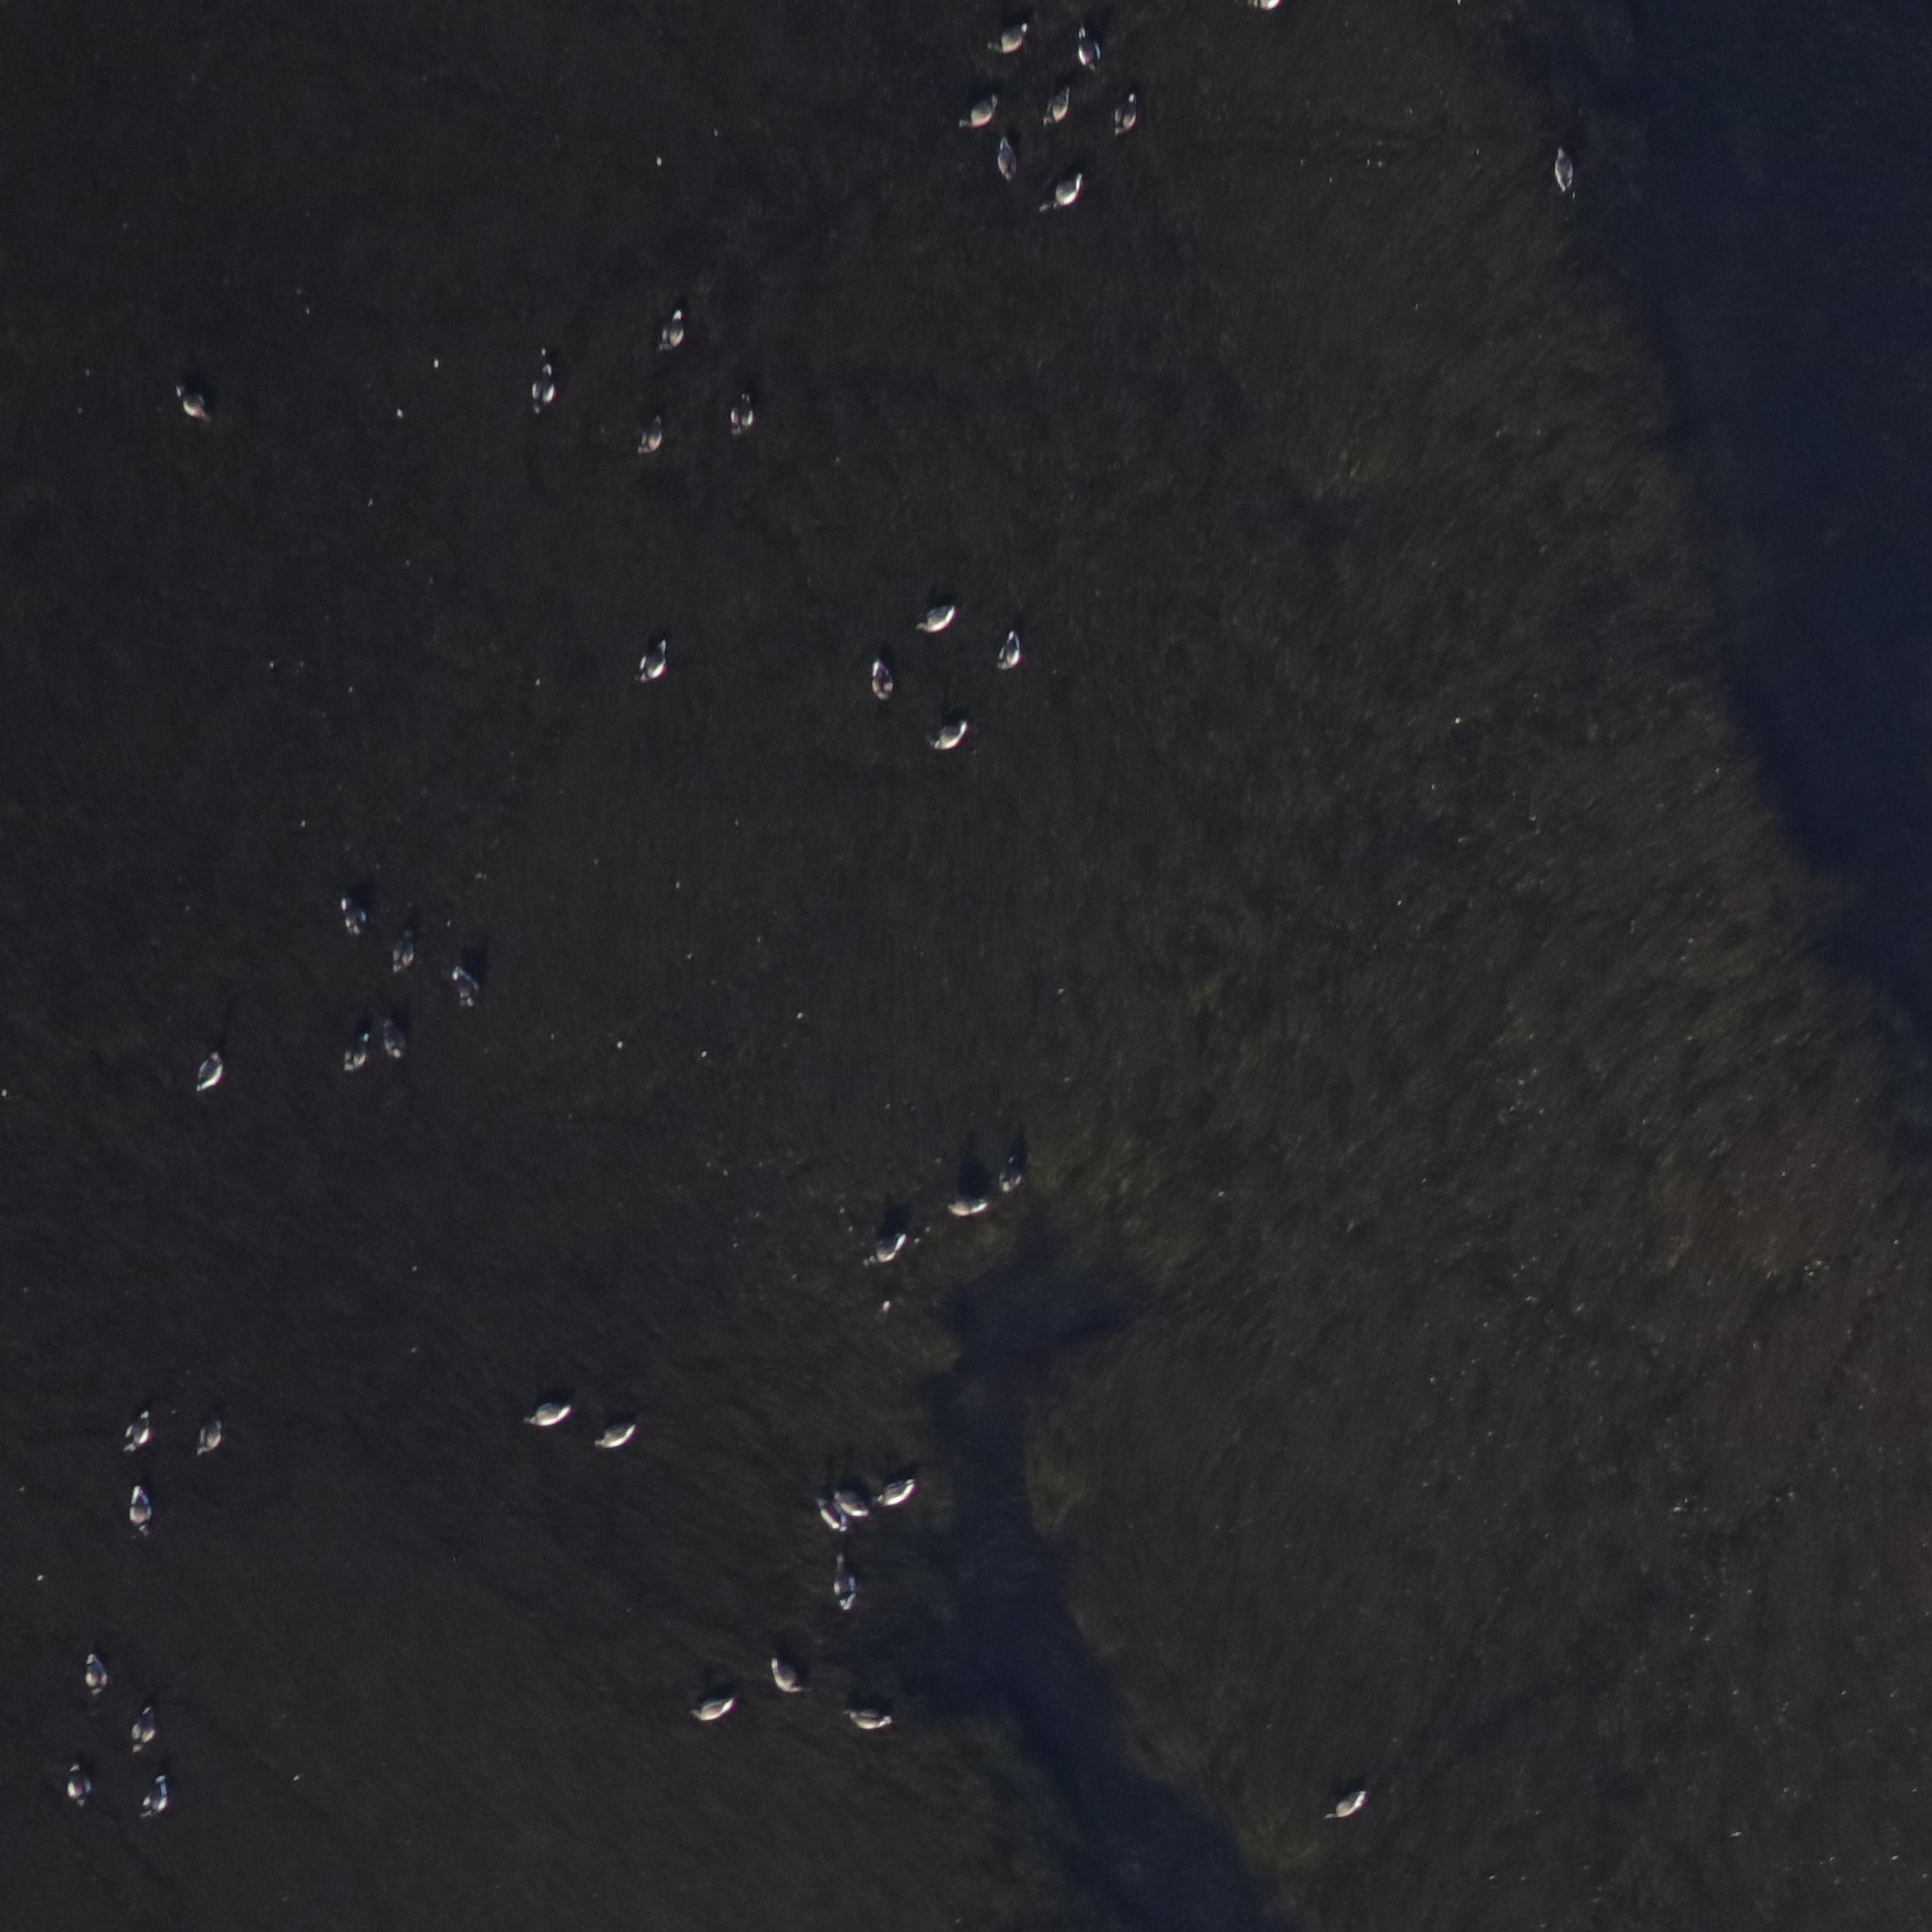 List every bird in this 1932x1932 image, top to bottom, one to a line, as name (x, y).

brant (1004, 41)
brant (1088, 49)
brant (983, 113)
brant (1060, 115)
brant (1126, 115)
brant (1003, 162)
brant (1562, 171)
brant (1066, 191)
brant (675, 330)
brant (545, 388)
brant (195, 405)
brant (739, 411)
brant (651, 430)
brant (937, 615)
brant (1013, 653)
brant (656, 661)
brant (884, 683)
brant (950, 733)
brant (362, 915)
brant (402, 960)
brant (468, 990)
brant (393, 1042)
brant (353, 1054)
brant (211, 1070)
brant (1013, 1178)
brant (966, 1202)
brant (891, 1246)
brant (549, 1411)
brant (139, 1429)
brant (615, 1433)
brant (212, 1434)
brant (858, 1494)
brant (893, 1496)
brant (141, 1509)
brant (832, 1515)
brant (846, 1586)
brant (97, 1674)
brant (786, 1675)
brant (715, 1707)
brant (870, 1716)
brant (145, 1726)
brant (80, 1783)
brant (162, 1797)
brant (1348, 1803)